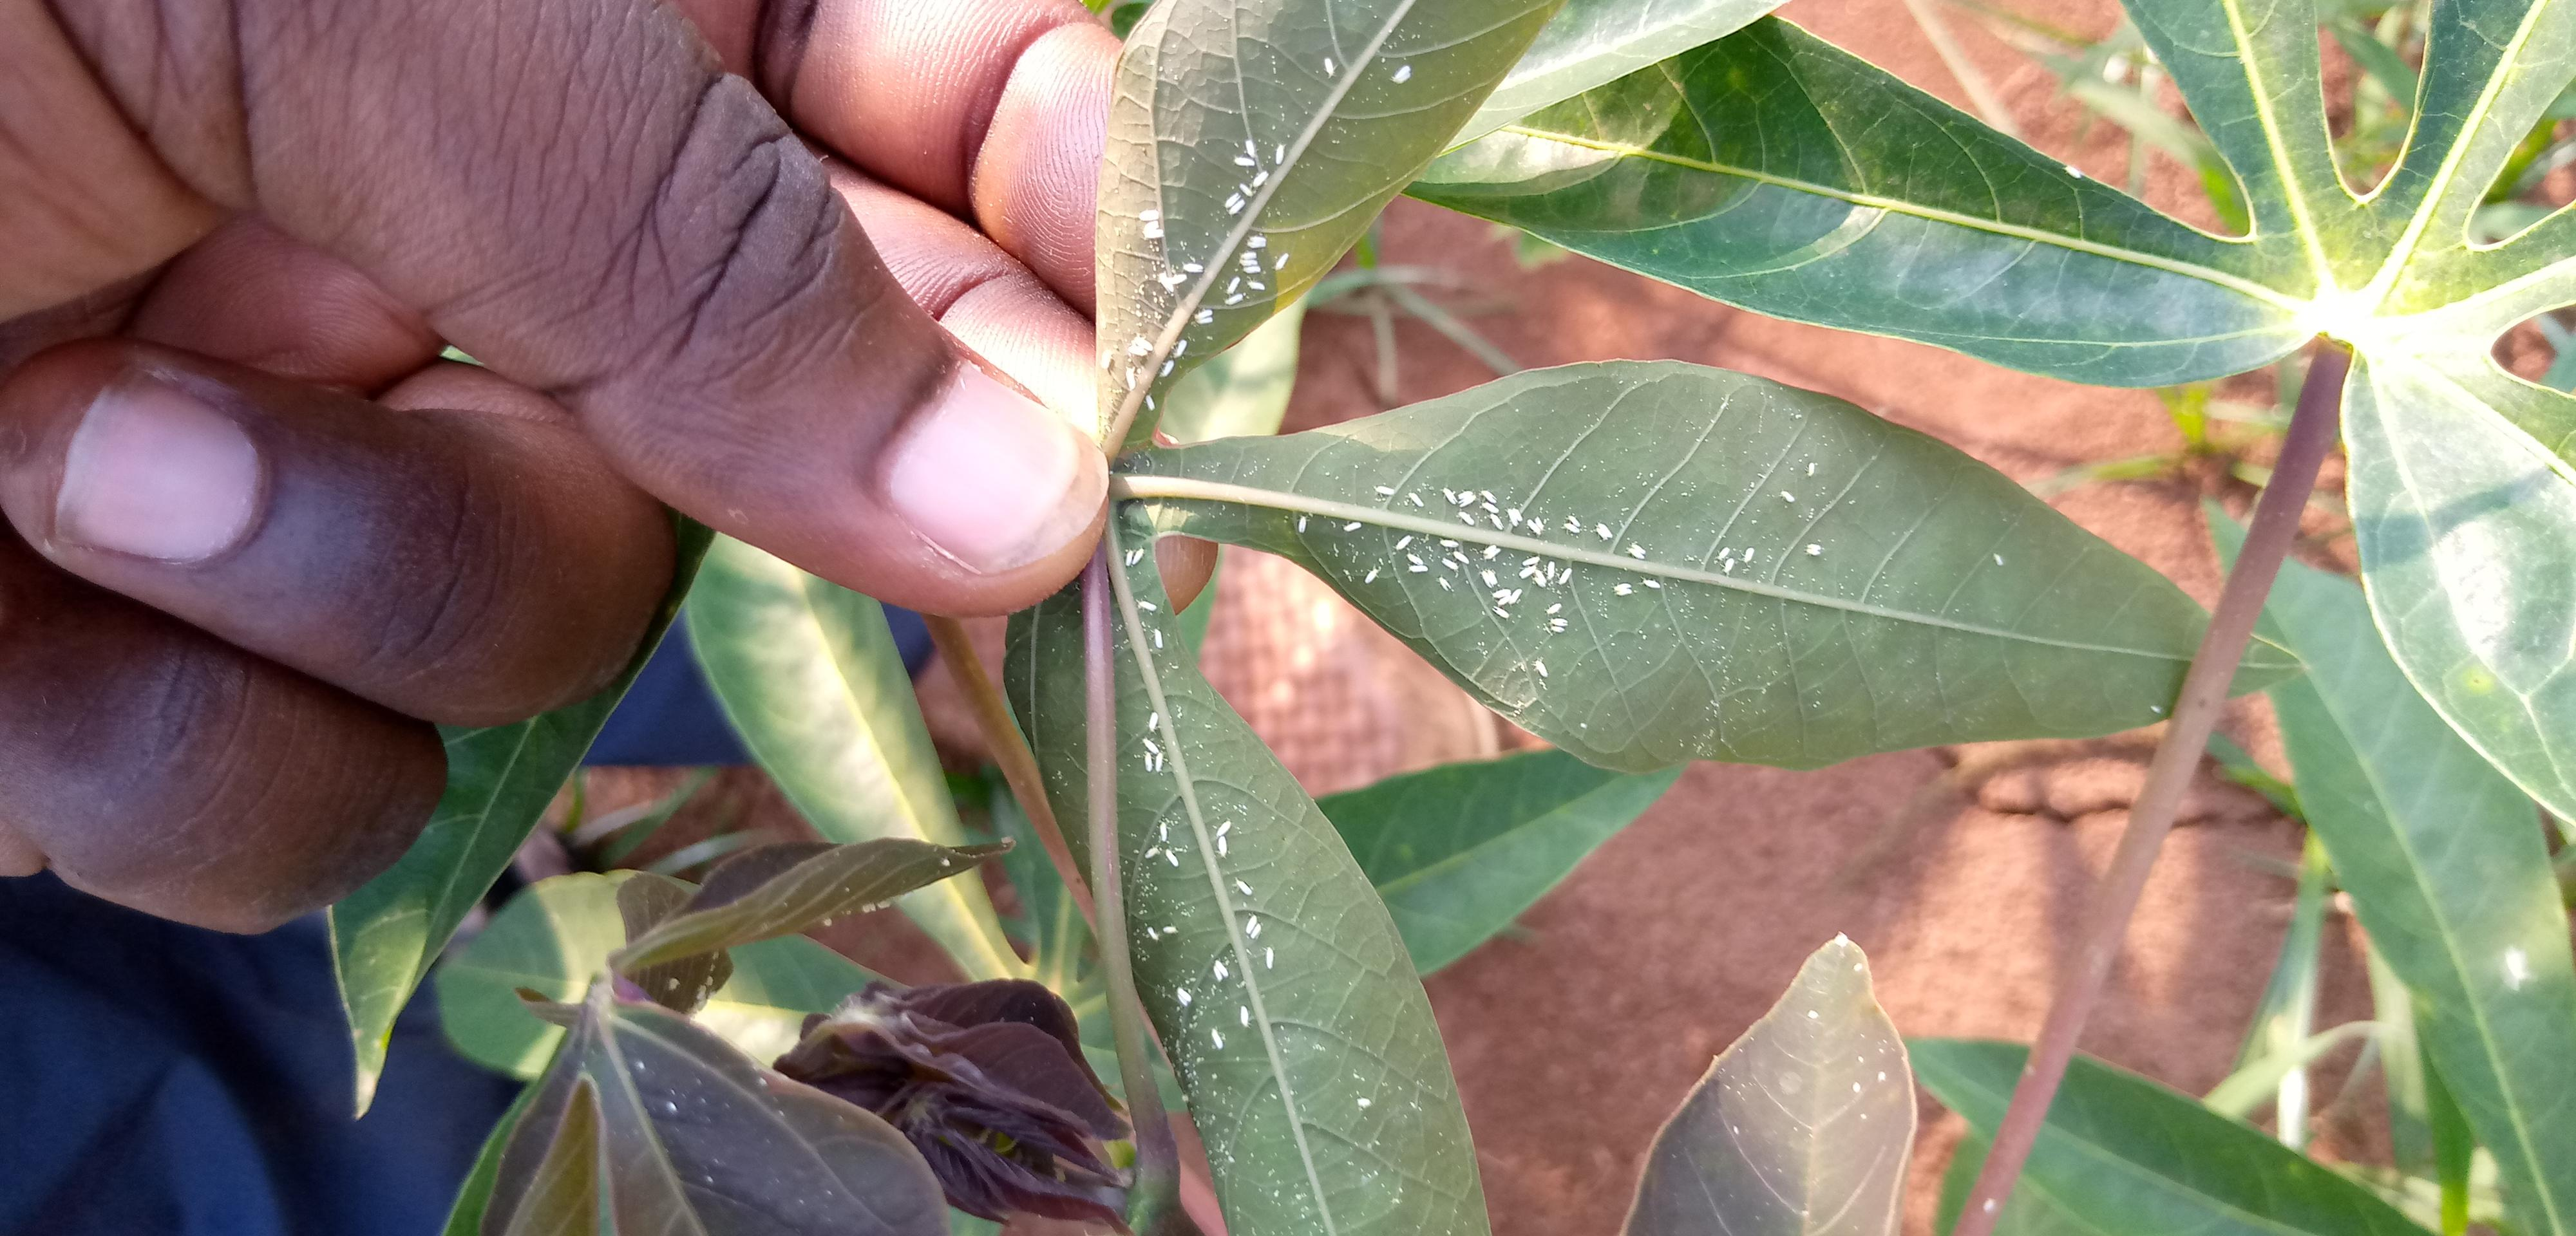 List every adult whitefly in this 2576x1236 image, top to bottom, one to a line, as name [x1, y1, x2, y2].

whitefly [1324, 57, 1337, 79]
whitefly [1392, 64, 1412, 86]
whitefly [1244, 138, 1256, 158]
whitefly [1273, 140, 1286, 165]
whitefly [1233, 156, 1256, 167]
whitefly [2059, 163, 2084, 183]
whitefly [1239, 182, 1255, 198]
whitefly [1224, 192, 1240, 209]
whitefly [1229, 199, 1245, 217]
whitefly [1137, 209, 1162, 221]
whitefly [1142, 220, 1162, 229]
whitefly [1143, 229, 1167, 239]
whitefly [1249, 235, 1267, 242]
whitefly [1246, 240, 1267, 248]
whitefly [1240, 250, 1258, 259]
whitefly [1273, 250, 1290, 272]
whitefly [1239, 259, 1259, 265]
whitefly [1182, 261, 1204, 274]
whitefly [1244, 265, 1262, 274]
whitefly [1158, 270, 1168, 279]
whitefly [1170, 273, 1187, 285]
whitefly [1226, 276, 1242, 294]
whitefly [1162, 279, 1175, 294]
whitefly [1247, 281, 1267, 291]
whitefly [1224, 292, 1244, 306]
whitefly [1194, 309, 1214, 319]
whitefly [1196, 317, 1214, 325]
whitefly [1133, 335, 1154, 351]
whitefly [1173, 337, 1188, 357]
whitefly [1126, 345, 1148, 357]
whitefly [1099, 347, 1113, 371]
whitefly [1158, 360, 1176, 377]
whitefly [1124, 365, 1137, 391]
whitefly [1144, 394, 1157, 412]
whitefly [1806, 460, 1817, 476]
whitefly [1374, 483, 1396, 497]
whitefly [1443, 487, 1459, 505]
whitefly [1780, 488, 1796, 504]
whitefly [1479, 489, 1501, 503]
whitefly [1458, 491, 1474, 500]
whitefly [1406, 491, 1426, 509]
whitefly [1457, 494, 1477, 508]
whitefly [1481, 501, 1502, 514]
whitefly [1507, 507, 1519, 528]
whitefly [1512, 507, 1523, 523]
whitefly [1457, 510, 1476, 526]
whitefly [1490, 513, 1506, 530]
whitefly [1296, 514, 1308, 534]
whitefly [1567, 514, 1582, 527]
whitefly [1535, 516, 1546, 530]
whitefly [1526, 518, 1542, 536]
whitefly [1340, 520, 1365, 534]
whitefly [1597, 521, 1613, 538]
whitefly [1562, 522, 1581, 534]
whitefly [1595, 527, 1609, 541]
whitefly [1395, 533, 1413, 551]
whitefly [1437, 537, 1461, 548]
whitefly [1806, 542, 1823, 549]
whitefly [1631, 543, 1646, 554]
whitefly [1484, 544, 1497, 555]
whitefly [1743, 545, 1755, 563]
whitefly [1718, 546, 1730, 560]
whitefly [1133, 547, 1146, 566]
whitefly [1125, 548, 1133, 566]
whitefly [1487, 548, 1502, 561]
whitefly [1628, 548, 1645, 560]
whitefly [1453, 548, 1471, 566]
whitefly [1806, 548, 1823, 557]
whitefly [1992, 551, 2005, 566]
whitefly [1406, 553, 1424, 566]
whitefly [1522, 556, 1540, 566]
whitefly [1440, 556, 1459, 572]
whitefly [1723, 557, 1735, 574]
whitefly [1548, 560, 1556, 581]
whitefly [1408, 565, 1430, 573]
whitefly [1519, 565, 1538, 579]
whitefly [1363, 566, 1381, 584]
whitefly [1558, 566, 1573, 585]
whitefly [1488, 569, 1499, 585]
whitefly [1537, 569, 1548, 584]
whitefly [1481, 570, 1493, 588]
whitefly [1437, 576, 1454, 591]
whitefly [1535, 577, 1548, 589]
whitefly [1641, 578, 1662, 590]
whitefly [1613, 583, 1633, 590]
whitefly [1511, 587, 1522, 603]
whitefly [1490, 588, 1510, 597]
whitefly [1615, 589, 1633, 597]
whitefly [1498, 595, 1511, 606]
whitefly [1138, 597, 1158, 613]
whitefly [1546, 602, 1562, 615]
whitefly [1491, 604, 1510, 619]
whitefly [1548, 616, 1570, 626]
whitefly [1549, 626, 1567, 633]
whitefly [1153, 626, 1164, 650]
whitefly [1533, 658, 1551, 679]
whitefly [2149, 705, 2163, 714]
whitefly [1147, 710, 1159, 733]
whitefly [1142, 736, 1159, 754]
whitefly [1144, 751, 1153, 773]
whitefly [1155, 752, 1165, 774]
whitefly [1158, 819, 1169, 841]
whitefly [1216, 819, 1232, 836]
whitefly [1217, 836, 1230, 859]
whitefly [1145, 845, 1160, 861]
whitefly [1164, 848, 1182, 868]
whitefly [942, 857, 951, 868]
whitefly [1234, 876, 1254, 897]
whitefly [869, 903, 877, 912]
whitefly [862, 904, 871, 913]
whitefly [1246, 915, 1256, 935]
whitefly [822, 916, 833, 928]
whitefly [1251, 922, 1262, 939]
whitefly [1146, 924, 1161, 942]
whitefly [1161, 924, 1180, 934]
whitefly [1832, 928, 1850, 949]
whitefly [2501, 941, 2538, 988]
whitefly [1264, 944, 1276, 972]
whitefly [1215, 959, 1229, 977]
whitefly [1851, 961, 1864, 973]
whitefly [1213, 966, 1224, 982]
whitefly [667, 976, 681, 991]
whitefly [705, 976, 714, 986]
whitefly [697, 985, 706, 1000]
whitefly [1176, 986, 1193, 1007]
whitefly [696, 999, 708, 1011]
whitefly [1239, 1003, 1250, 1028]
whitefly [1806, 1007, 1820, 1020]
whitefly [1209, 1025, 1226, 1051]
whitefly [636, 1058, 647, 1071]
whitefly [1876, 1069, 1887, 1083]
whitefly [757, 1075, 768, 1087]
whitefly [1850, 1078, 1861, 1094]
whitefly [1356, 1094, 1374, 1109]
whitefly [668, 1100, 679, 1112]
whitefly [1980, 1196, 1998, 1213]